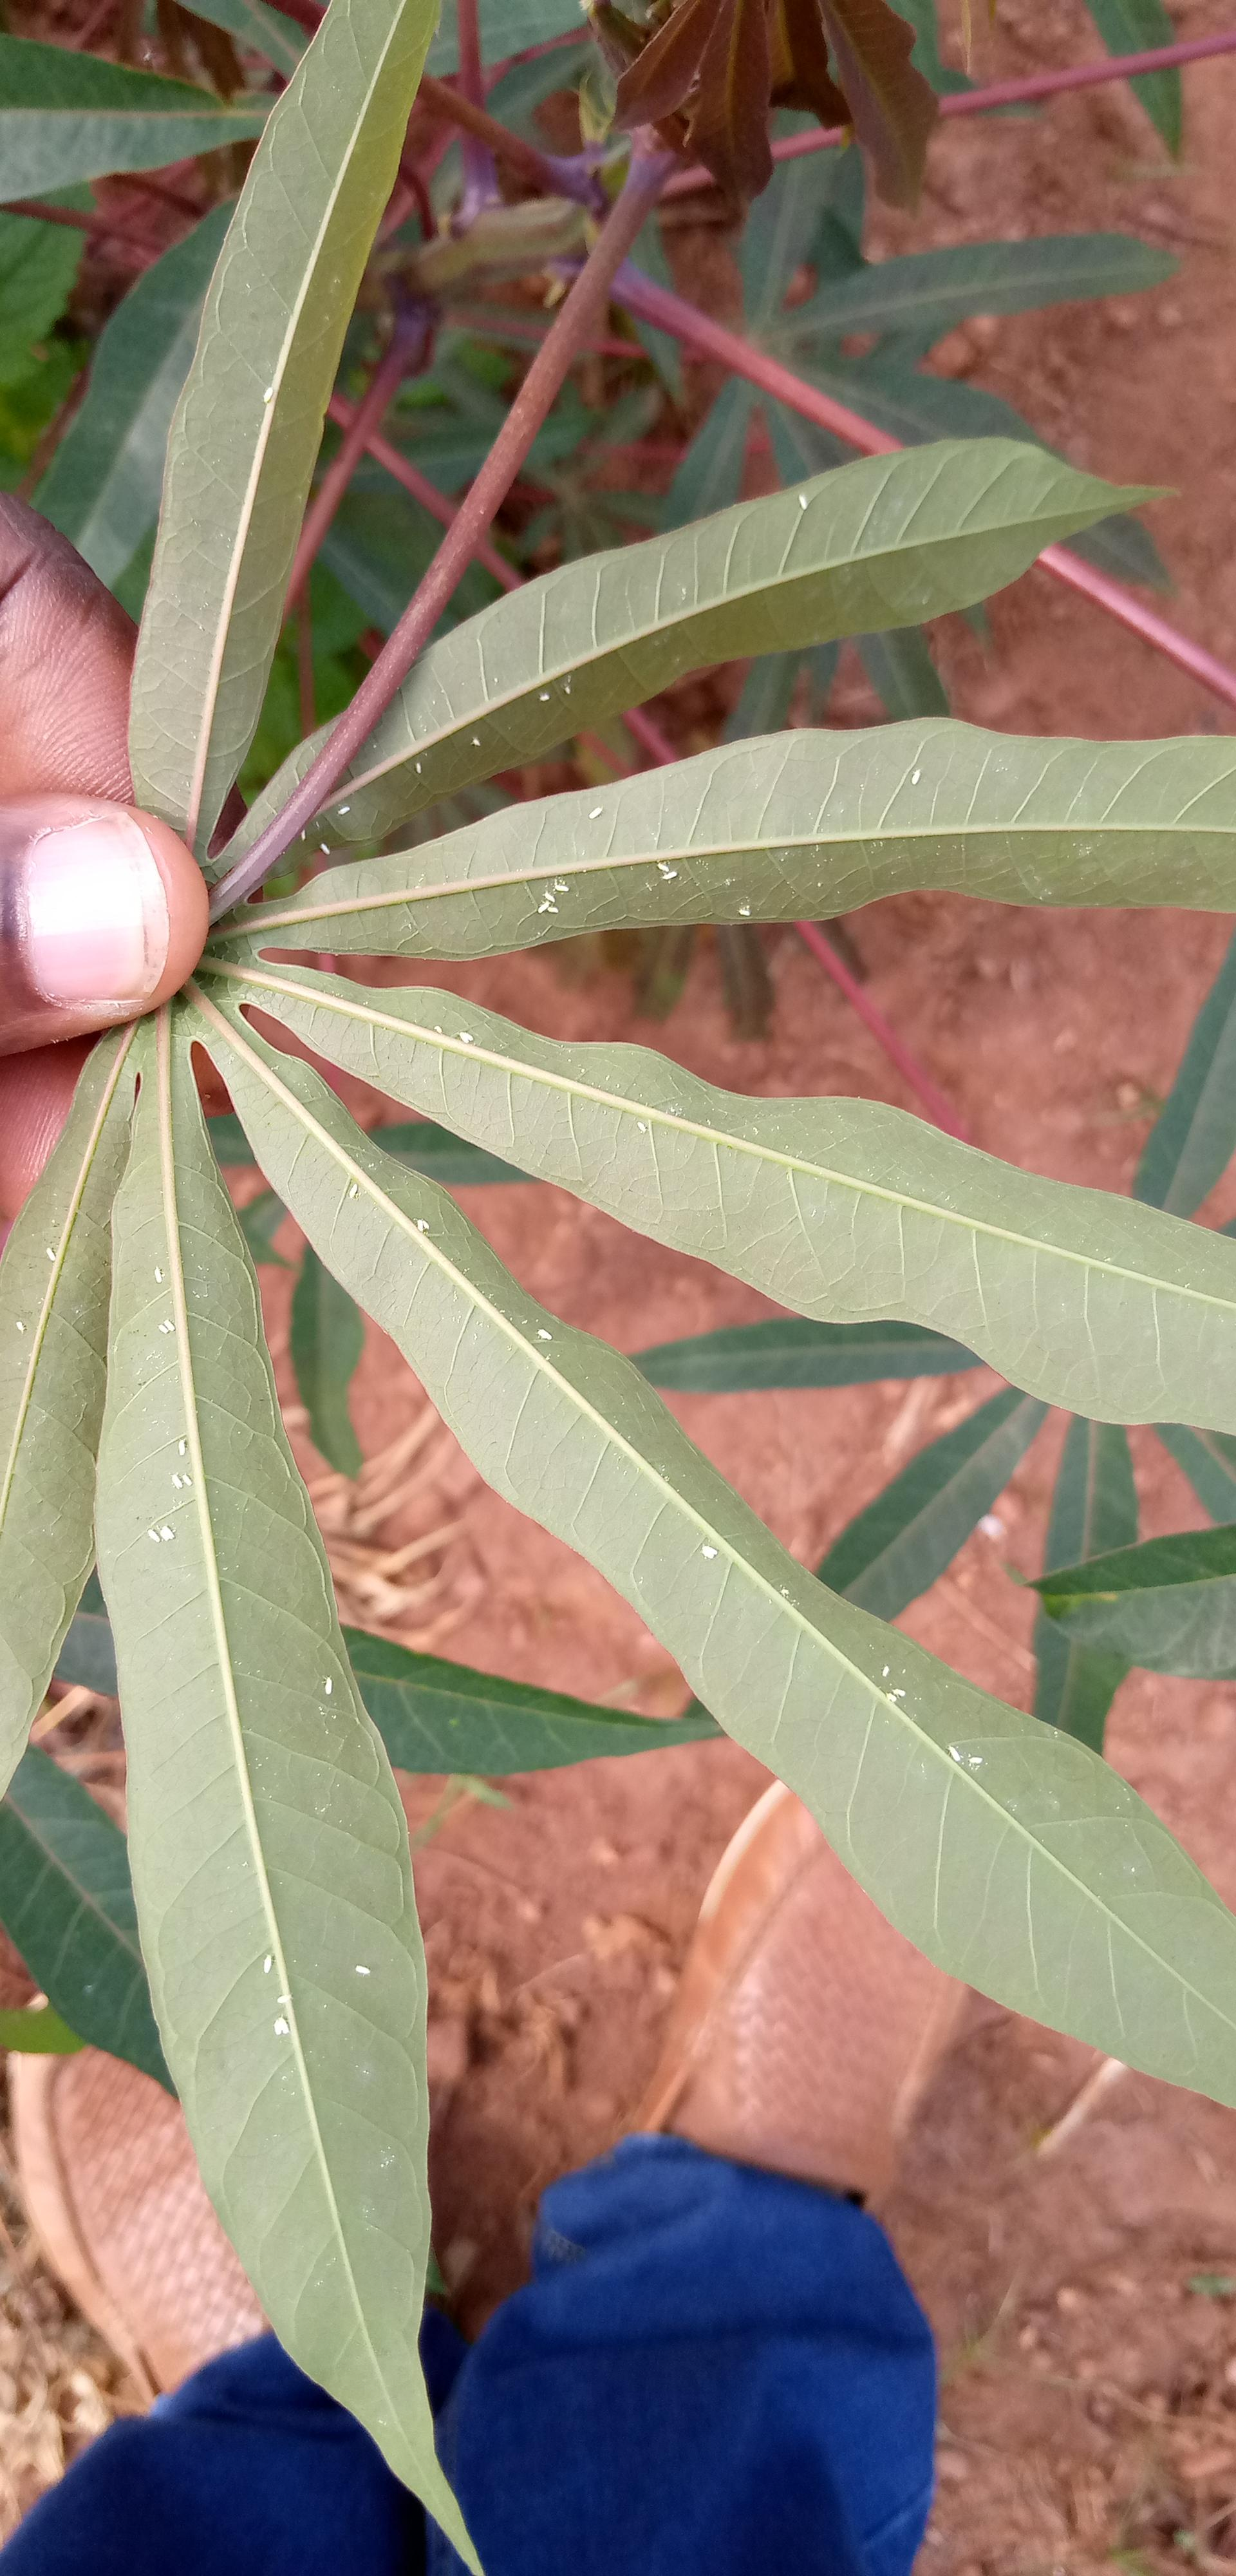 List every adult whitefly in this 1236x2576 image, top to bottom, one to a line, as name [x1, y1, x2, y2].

whitefly [261, 386, 277, 405]
whitefly [797, 493, 809, 512]
whitefly [563, 685, 572, 696]
whitefly [539, 692, 552, 703]
whitefly [471, 736, 483, 748]
whitefly [414, 761, 424, 777]
whitefly [908, 766, 924, 789]
whitefly [586, 804, 606, 820]
whitefly [337, 806, 353, 817]
whitefly [318, 842, 334, 857]
whitefly [655, 862, 670, 873]
whitefly [661, 870, 679, 882]
whitefly [553, 883, 570, 894]
whitefly [543, 891, 557, 904]
whitefly [536, 900, 550, 915]
whitefly [546, 906, 559, 914]
whitefly [737, 906, 751, 918]
whitefly [430, 1023, 446, 1035]
whitefly [463, 1030, 476, 1043]
whitefly [458, 1031, 469, 1045]
whitefly [635, 1119, 648, 1135]
whitefly [347, 1180, 361, 1202]
whitefly [416, 1217, 424, 1233]
whitefly [423, 1218, 432, 1232]
whitefly [45, 1246, 57, 1263]
whitefly [153, 1265, 164, 1285]
whitefly [163, 1318, 177, 1332]
whitefly [15, 1320, 26, 1334]
whitefly [156, 1323, 169, 1334]
whitefly [537, 1326, 555, 1342]
whitefly [536, 1328, 554, 1341]
whitefly [177, 1437, 187, 1458]
whitefly [181, 1471, 194, 1488]
whitefly [171, 1472, 184, 1490]
whitefly [160, 1524, 177, 1540]
whitefly [145, 1527, 161, 1544]
whitefly [159, 1527, 169, 1542]
whitefly [698, 1542, 718, 1563]
whitefly [697, 1544, 719, 1562]
whitefly [779, 1586, 792, 1597]
whitefly [880, 1663, 892, 1680]
whitefly [322, 1674, 335, 1698]
whitefly [892, 1686, 907, 1700]
whitefly [885, 1692, 898, 1705]
whitefly [946, 1745, 962, 1764]
whitefly [967, 1754, 986, 1766]
whitefly [262, 1952, 276, 1976]
whitefly [353, 1964, 373, 1976]
whitefly [275, 1991, 295, 2005]
whitefly [279, 2014, 292, 2037]
whitefly [272, 2017, 282, 2037]